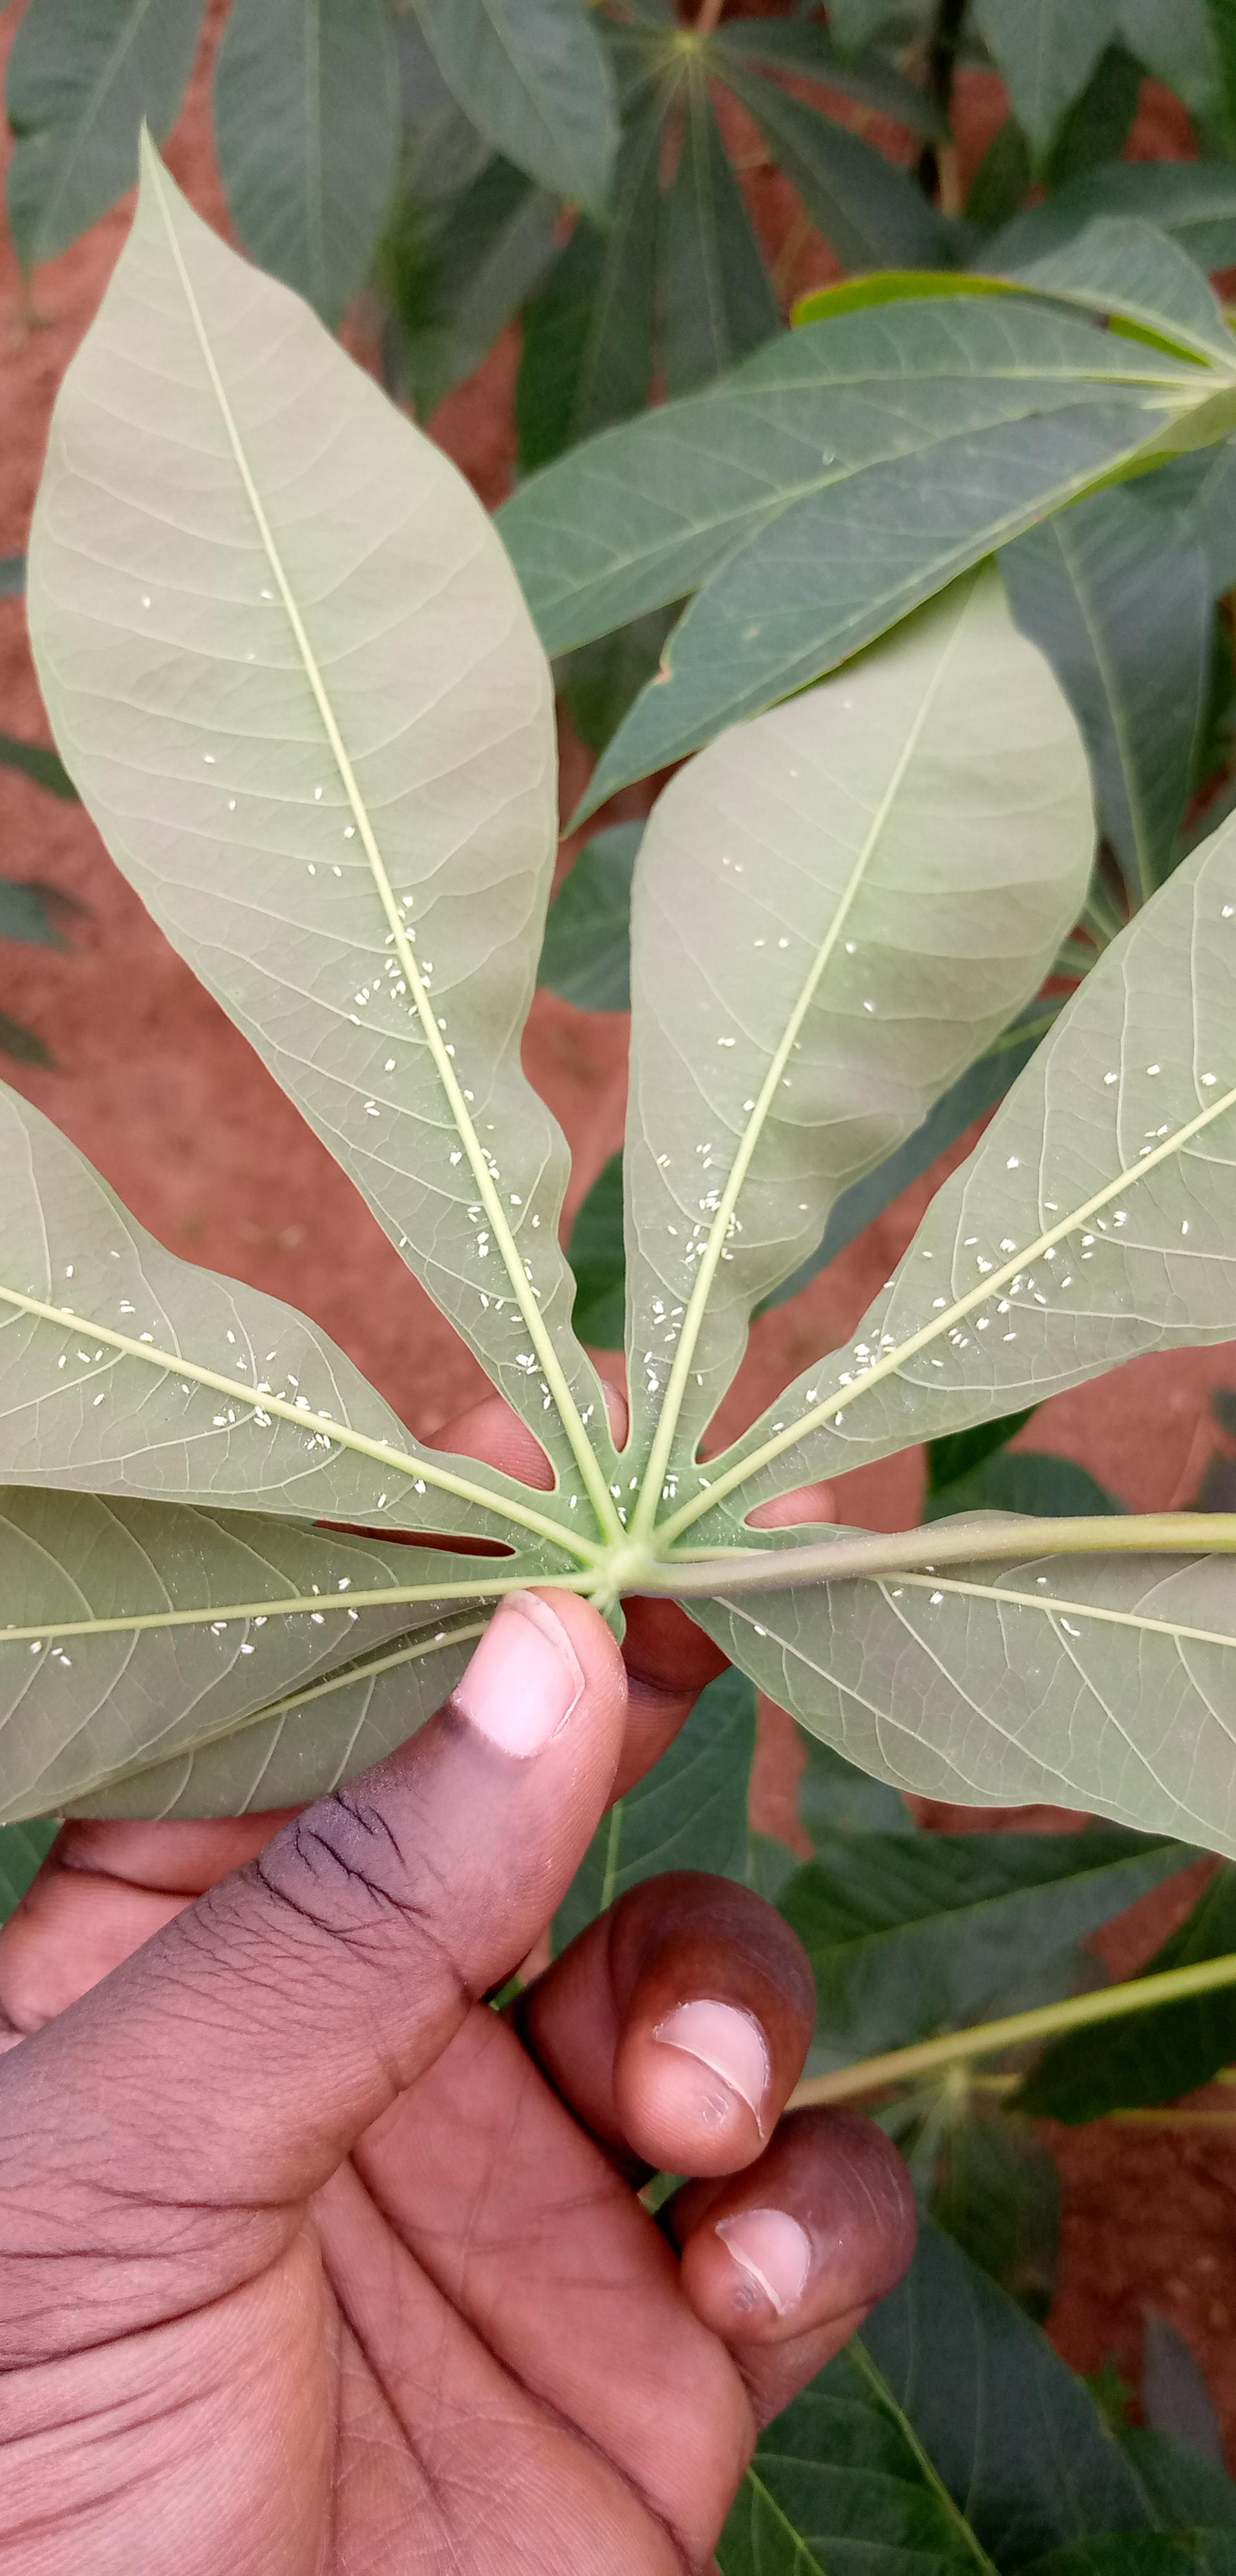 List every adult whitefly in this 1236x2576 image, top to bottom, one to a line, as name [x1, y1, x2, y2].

whitefly [312, 785, 324, 802]
whitefly [226, 799, 238, 813]
whitefly [343, 826, 353, 838]
whitefly [348, 828, 356, 840]
whitefly [306, 862, 318, 876]
whitefly [331, 865, 346, 880]
whitefly [407, 896, 415, 907]
whitefly [402, 896, 409, 909]
whitefly [1220, 905, 1229, 918]
whitefly [1225, 907, 1234, 919]
whitefly [396, 908, 407, 921]
whitefly [406, 926, 418, 936]
whitefly [404, 933, 417, 943]
whitefly [384, 933, 396, 947]
whitefly [383, 957, 394, 971]
whitefly [422, 961, 427, 973]
whitefly [427, 962, 435, 974]
whitefly [386, 969, 403, 980]
whitefly [423, 975, 433, 985]
whitefly [372, 976, 382, 992]
whitefly [420, 978, 431, 989]
whitefly [396, 980, 403, 992]
whitefly [400, 980, 407, 995]
whitefly [361, 986, 371, 1000]
whitefly [389, 987, 398, 1000]
whitefly [357, 993, 368, 1005]
whitefly [353, 995, 364, 1007]
whitefly [860, 999, 878, 1016]
whitefly [407, 1004, 418, 1017]
whitefly [347, 1012, 364, 1027]
whitefly [436, 1017, 448, 1032]
whitefly [716, 1036, 724, 1047]
whitefly [724, 1036, 736, 1051]
whitefly [444, 1042, 460, 1059]
whitefly [384, 1057, 392, 1073]
whitefly [390, 1059, 395, 1071]
whitefly [1147, 1063, 1159, 1074]
whitefly [1150, 1068, 1161, 1077]
whitefly [1102, 1072, 1112, 1082]
whitefly [1199, 1072, 1213, 1081]
whitefly [1107, 1073, 1118, 1086]
whitefly [1202, 1075, 1216, 1086]
whitefly [1206, 1077, 1217, 1088]
whitefly [463, 1088, 476, 1104]
whitefly [743, 1099, 752, 1109]
whitefly [362, 1100, 379, 1109]
whitefly [747, 1102, 756, 1112]
whitefly [366, 1108, 382, 1118]
whitefly [1157, 1123, 1170, 1137]
whitefly [1143, 1130, 1157, 1140]
whitefly [703, 1142, 713, 1155]
whitefly [695, 1143, 703, 1153]
whitefly [1137, 1145, 1153, 1157]
whitefly [480, 1146, 492, 1160]
whitefly [449, 1150, 456, 1164]
whitefly [453, 1150, 463, 1167]
whitefly [656, 1153, 668, 1164]
whitefly [701, 1155, 713, 1170]
whitefly [1006, 1156, 1016, 1166]
whitefly [489, 1157, 498, 1168]
whitefly [662, 1159, 671, 1169]
whitefly [1006, 1161, 1020, 1171]
whitefly [491, 1168, 501, 1177]
whitefly [489, 1170, 498, 1182]
whitefly [704, 1188, 722, 1198]
whitefly [509, 1192, 523, 1200]
whitefly [697, 1197, 706, 1211]
whitefly [705, 1197, 718, 1202]
whitefly [510, 1200, 523, 1206]
whitefly [706, 1200, 716, 1209]
whitefly [1042, 1200, 1059, 1213]
whitefly [710, 1201, 722, 1213]
whitefly [465, 1205, 482, 1213]
whitefly [1114, 1209, 1129, 1217]
whitefly [729, 1211, 736, 1224]
whitefly [467, 1212, 480, 1224]
whitefly [531, 1213, 539, 1226]
whitefly [1114, 1213, 1129, 1222]
whitefly [1095, 1217, 1108, 1233]
whitefly [1179, 1218, 1190, 1237]
whitefly [736, 1220, 745, 1233]
whitefly [534, 1220, 541, 1229]
whitefly [1112, 1220, 1126, 1228]
whitefly [691, 1224, 702, 1238]
whitefly [727, 1224, 735, 1230]
whitefly [666, 1225, 679, 1236]
whitefly [475, 1229, 486, 1243]
whitefly [724, 1230, 736, 1239]
whitefly [480, 1233, 490, 1244]
whitefly [398, 1234, 410, 1249]
whitefly [1081, 1234, 1094, 1243]
whitefly [962, 1235, 980, 1247]
whitefly [998, 1238, 1008, 1250]
whitefly [1080, 1238, 1095, 1249]
whitefly [1003, 1239, 1012, 1251]
whitefly [684, 1240, 695, 1255]
whitefly [695, 1242, 702, 1253]
whitefly [477, 1242, 483, 1260]
whitefly [698, 1242, 708, 1256]
whitefly [483, 1243, 489, 1258]
whitefly [1006, 1243, 1016, 1255]
whitefly [719, 1245, 728, 1259]
whitefly [1042, 1246, 1053, 1261]
whitefly [919, 1249, 934, 1262]
whitefly [1047, 1249, 1056, 1262]
whitefly [1078, 1251, 1096, 1262]
whitefly [685, 1253, 697, 1264]
whitefly [974, 1253, 986, 1265]
whitefly [724, 1254, 734, 1262]
whitefly [522, 1256, 533, 1266]
whitefly [979, 1260, 988, 1271]
whitefly [63, 1262, 75, 1280]
whitefly [981, 1264, 993, 1276]
whitefly [523, 1265, 536, 1281]
whitefly [1009, 1273, 1023, 1286]
whitefly [1059, 1275, 1073, 1290]
whitefly [1027, 1277, 1035, 1293]
whitefly [879, 1279, 897, 1290]
whitefly [1007, 1283, 1020, 1296]
whitefly [529, 1284, 543, 1300]
whitefly [478, 1291, 492, 1309]
whitefly [1033, 1291, 1048, 1305]
whitefly [932, 1296, 945, 1303]
whitefly [492, 1297, 505, 1311]
whitefly [118, 1298, 131, 1305]
whitefly [995, 1298, 1007, 1312]
whitefly [657, 1300, 666, 1314]
whitefly [932, 1300, 946, 1309]
whitefly [651, 1303, 659, 1315]
whitefly [1001, 1303, 1010, 1315]
whitefly [118, 1305, 138, 1314]
whitefly [59, 1305, 77, 1315]
whitefly [671, 1305, 684, 1318]
whitefly [509, 1313, 525, 1323]
whitefly [651, 1314, 668, 1327]
whitefly [975, 1316, 984, 1327]
whitefly [978, 1318, 989, 1332]
whitefly [671, 1321, 682, 1330]
whitefly [870, 1327, 880, 1340]
whitefly [946, 1327, 959, 1338]
whitefly [225, 1329, 239, 1345]
whitefly [1000, 1330, 1020, 1343]
whitefly [142, 1331, 154, 1340]
whitefly [663, 1332, 679, 1344]
whitefly [881, 1333, 891, 1343]
whitefly [950, 1333, 962, 1346]
whitefly [139, 1334, 153, 1342]
whitefly [883, 1336, 895, 1345]
whitefly [959, 1337, 968, 1349]
whitefly [852, 1343, 866, 1355]
whitefly [882, 1345, 896, 1354]
whitefly [857, 1348, 871, 1357]
whitefly [93, 1349, 106, 1363]
whitefly [75, 1349, 92, 1365]
whitefly [263, 1349, 277, 1363]
whitefly [642, 1350, 653, 1365]
whitefly [527, 1352, 536, 1367]
whitefly [55, 1353, 68, 1370]
whitefly [869, 1354, 877, 1368]
whitefly [516, 1355, 528, 1367]
whitefly [854, 1356, 869, 1363]
whitefly [929, 1358, 946, 1370]
whitefly [234, 1359, 249, 1370]
whitefly [525, 1363, 539, 1377]
whitefly [854, 1367, 870, 1376]
whitefly [646, 1367, 658, 1379]
whitefly [839, 1371, 850, 1381]
whitefly [695, 1372, 705, 1387]
whitefly [285, 1372, 301, 1387]
whitefly [646, 1379, 655, 1392]
whitefly [652, 1379, 660, 1393]
whitefly [838, 1379, 853, 1385]
whitefly [256, 1381, 272, 1387]
whitefly [539, 1381, 551, 1394]
whitefly [179, 1382, 192, 1397]
whitefly [256, 1387, 273, 1392]
whitefly [805, 1388, 811, 1402]
whitefly [809, 1389, 816, 1405]
whitefly [276, 1390, 288, 1401]
whitefly [91, 1391, 106, 1408]
whitefly [540, 1394, 554, 1412]
whitefly [294, 1394, 308, 1401]
whitefly [294, 1399, 310, 1406]
whitefly [586, 1403, 596, 1417]
whitefly [254, 1404, 265, 1419]
whitefly [296, 1404, 312, 1411]
whitefly [227, 1407, 237, 1425]
whitefly [316, 1409, 334, 1421]
whitefly [832, 1410, 844, 1428]
whitefly [263, 1412, 274, 1426]
whitefly [581, 1412, 590, 1425]
whitefly [212, 1415, 229, 1424]
whitefly [253, 1416, 268, 1428]
whitefly [211, 1419, 227, 1428]
whitefly [770, 1420, 786, 1432]
whitefly [315, 1433, 325, 1446]
whitefly [323, 1434, 333, 1453]
whitefly [377, 1437, 390, 1446]
whitefly [306, 1438, 317, 1452]
whitefly [664, 1473, 682, 1484]
whitefly [628, 1475, 640, 1490]
whitefly [697, 1476, 712, 1488]
whitefly [418, 1479, 427, 1493]
whitefly [413, 1482, 422, 1495]
whitefly [669, 1482, 679, 1499]
whitefly [614, 1484, 622, 1497]
whitefly [661, 1484, 668, 1501]
whitefly [610, 1484, 618, 1500]
whitefly [375, 1491, 388, 1510]
whitefly [567, 1492, 579, 1511]
whitefly [615, 1506, 628, 1512]
whitefly [617, 1511, 629, 1525]
whitefly [924, 1565, 936, 1573]
whitefly [1034, 1575, 1049, 1585]
whitefly [337, 1577, 349, 1586]
whitefly [338, 1579, 351, 1592]
whitefly [310, 1582, 323, 1595]
whitefly [890, 1588, 904, 1600]
whitefly [928, 1591, 940, 1604]
whitefly [933, 1594, 944, 1605]
whitefly [346, 1609, 364, 1624]
whitefly [310, 1609, 330, 1626]
whitefly [309, 1611, 329, 1627]
whitefly [253, 1615, 262, 1625]
whitefly [258, 1616, 268, 1627]
whitefly [1059, 1616, 1071, 1631]
whitefly [212, 1621, 229, 1629]
whitefly [751, 1623, 769, 1637]
whitefly [210, 1625, 221, 1638]
whitefly [1067, 1629, 1082, 1638]
whitefly [431, 1630, 448, 1645]
whitefly [30, 1640, 42, 1651]
whitefly [239, 1643, 257, 1650]
whitefly [33, 1644, 43, 1656]
whitefly [50, 1646, 65, 1657]
whitefly [240, 1648, 254, 1655]
whitefly [58, 1654, 73, 1667]